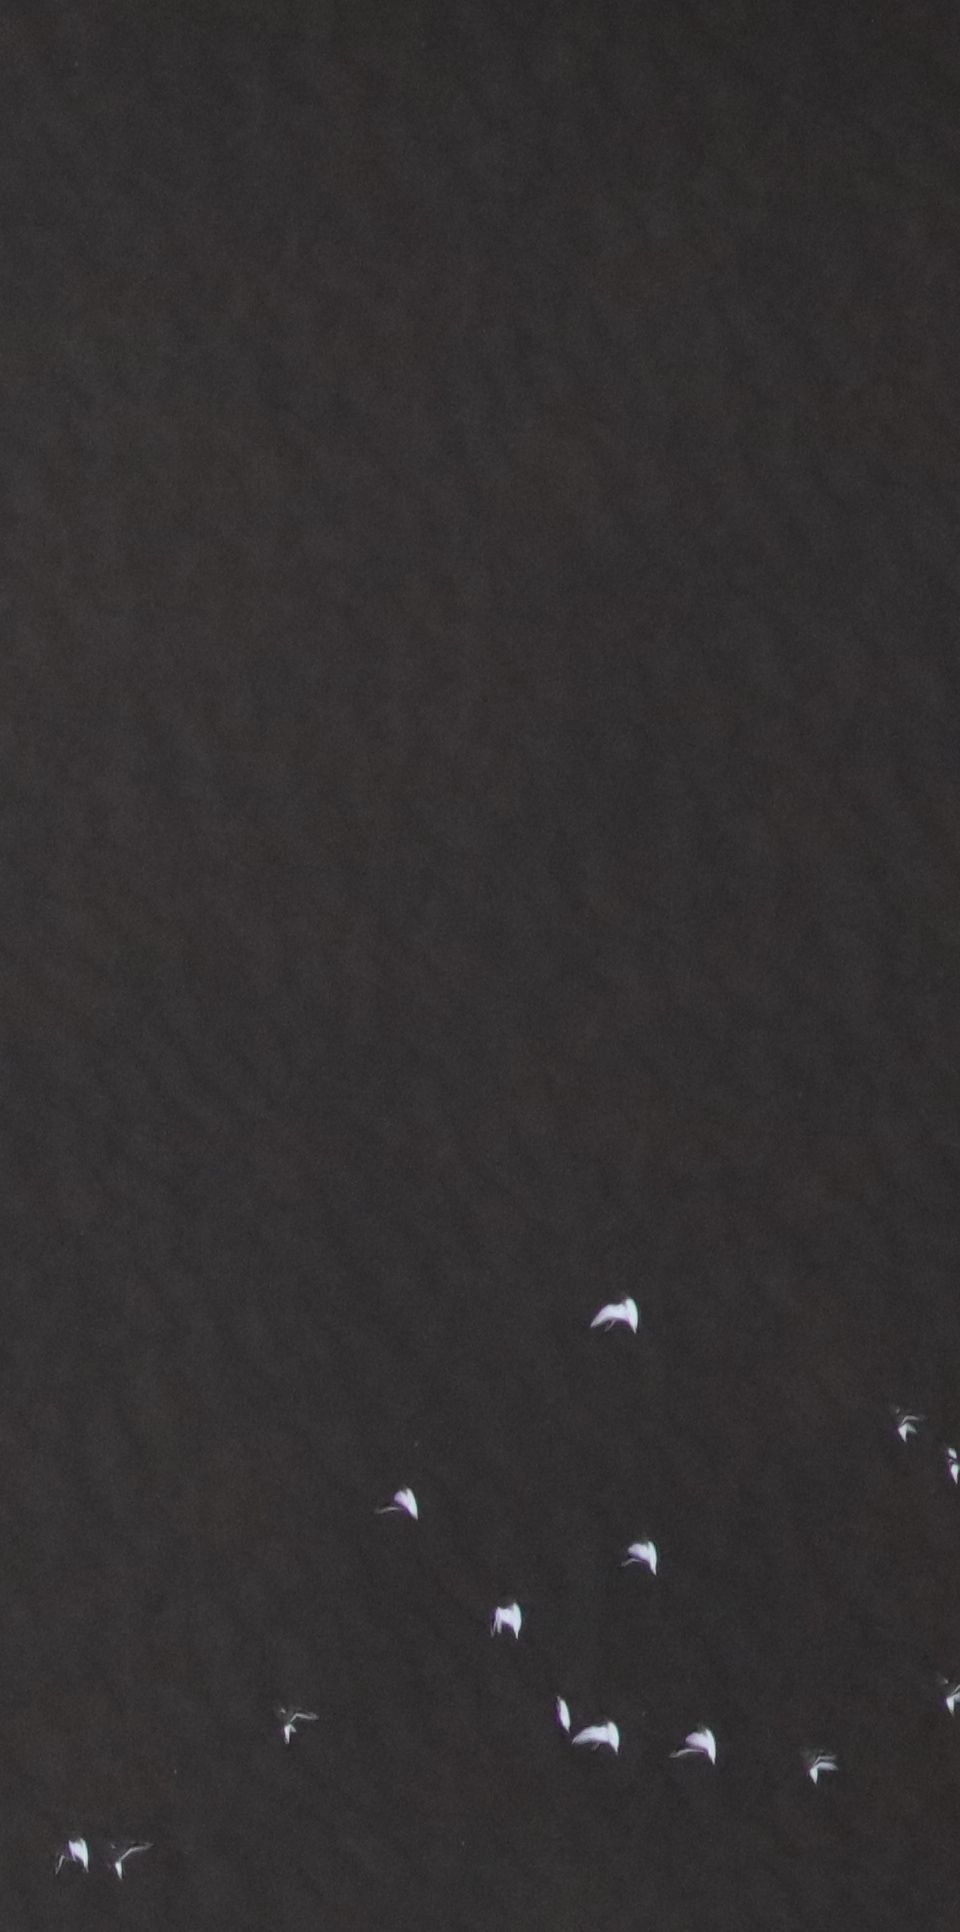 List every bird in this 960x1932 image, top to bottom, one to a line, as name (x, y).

other bird (622, 1309)
other bird (913, 1415)
other bird (954, 1460)
other bird (394, 1507)
other bird (640, 1544)
other bird (504, 1618)
other bird (956, 1686)
other bird (558, 1706)
other bird (299, 1709)
other bird (604, 1736)
other bird (705, 1743)
other bird (825, 1770)
other bird (60, 1855)
other bird (111, 1855)